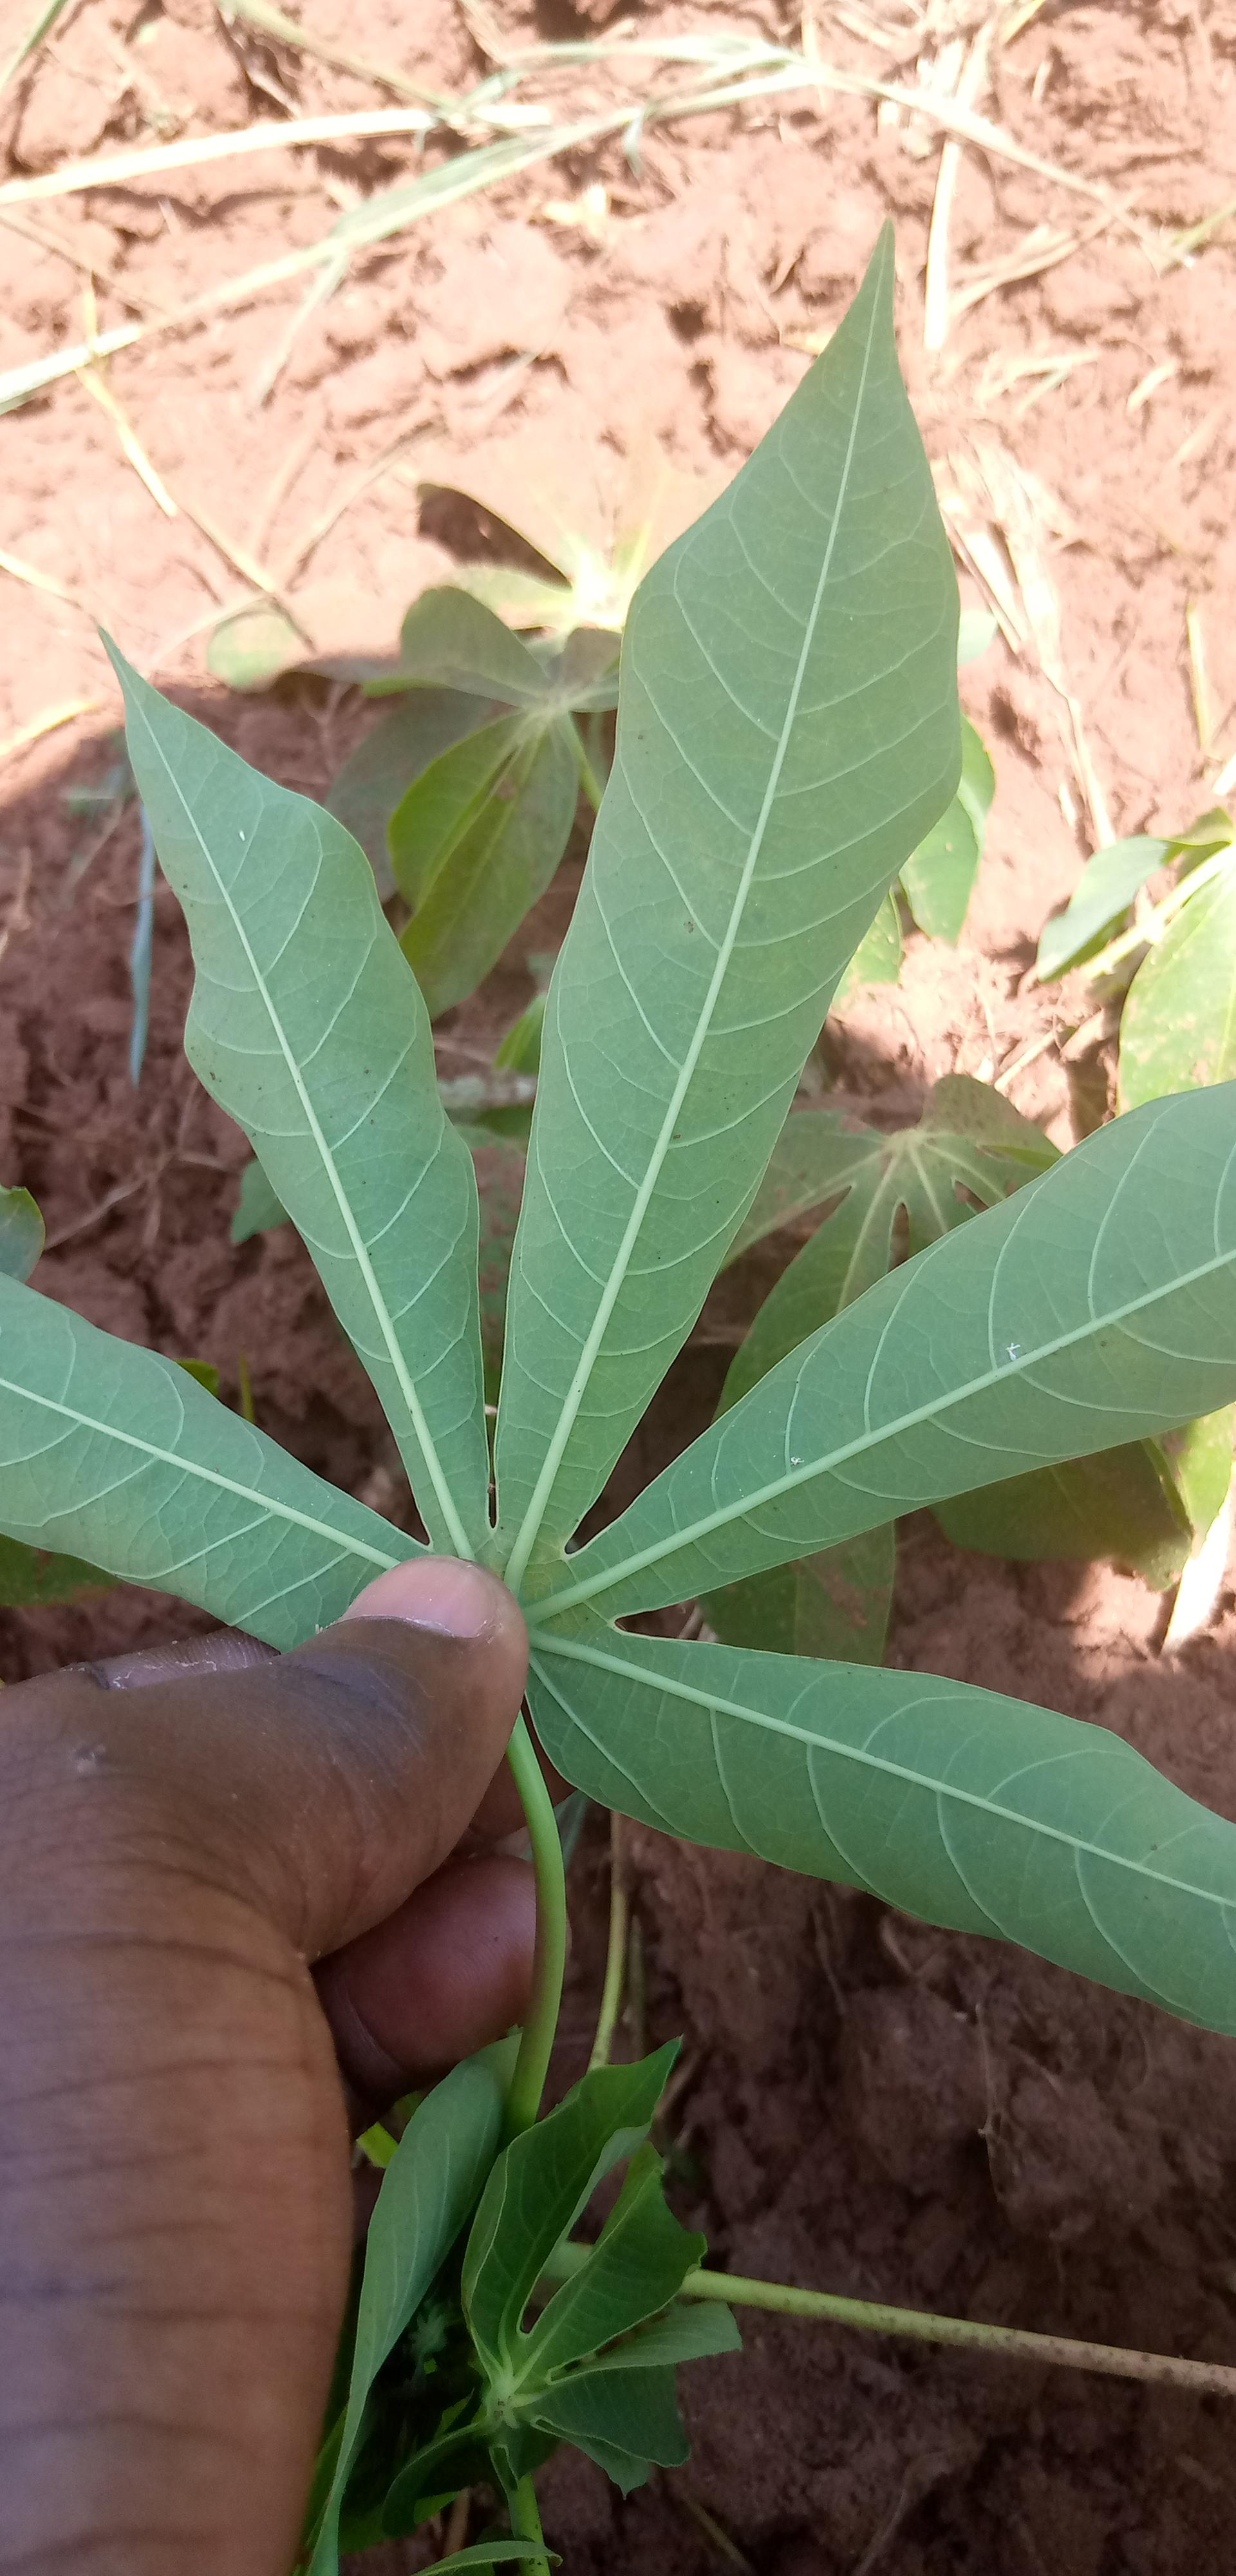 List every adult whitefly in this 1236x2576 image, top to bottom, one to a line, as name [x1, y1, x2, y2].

whitefly [238, 828, 246, 843]
whitefly [1005, 1341, 1022, 1363]
whitefly [787, 1454, 805, 1467]